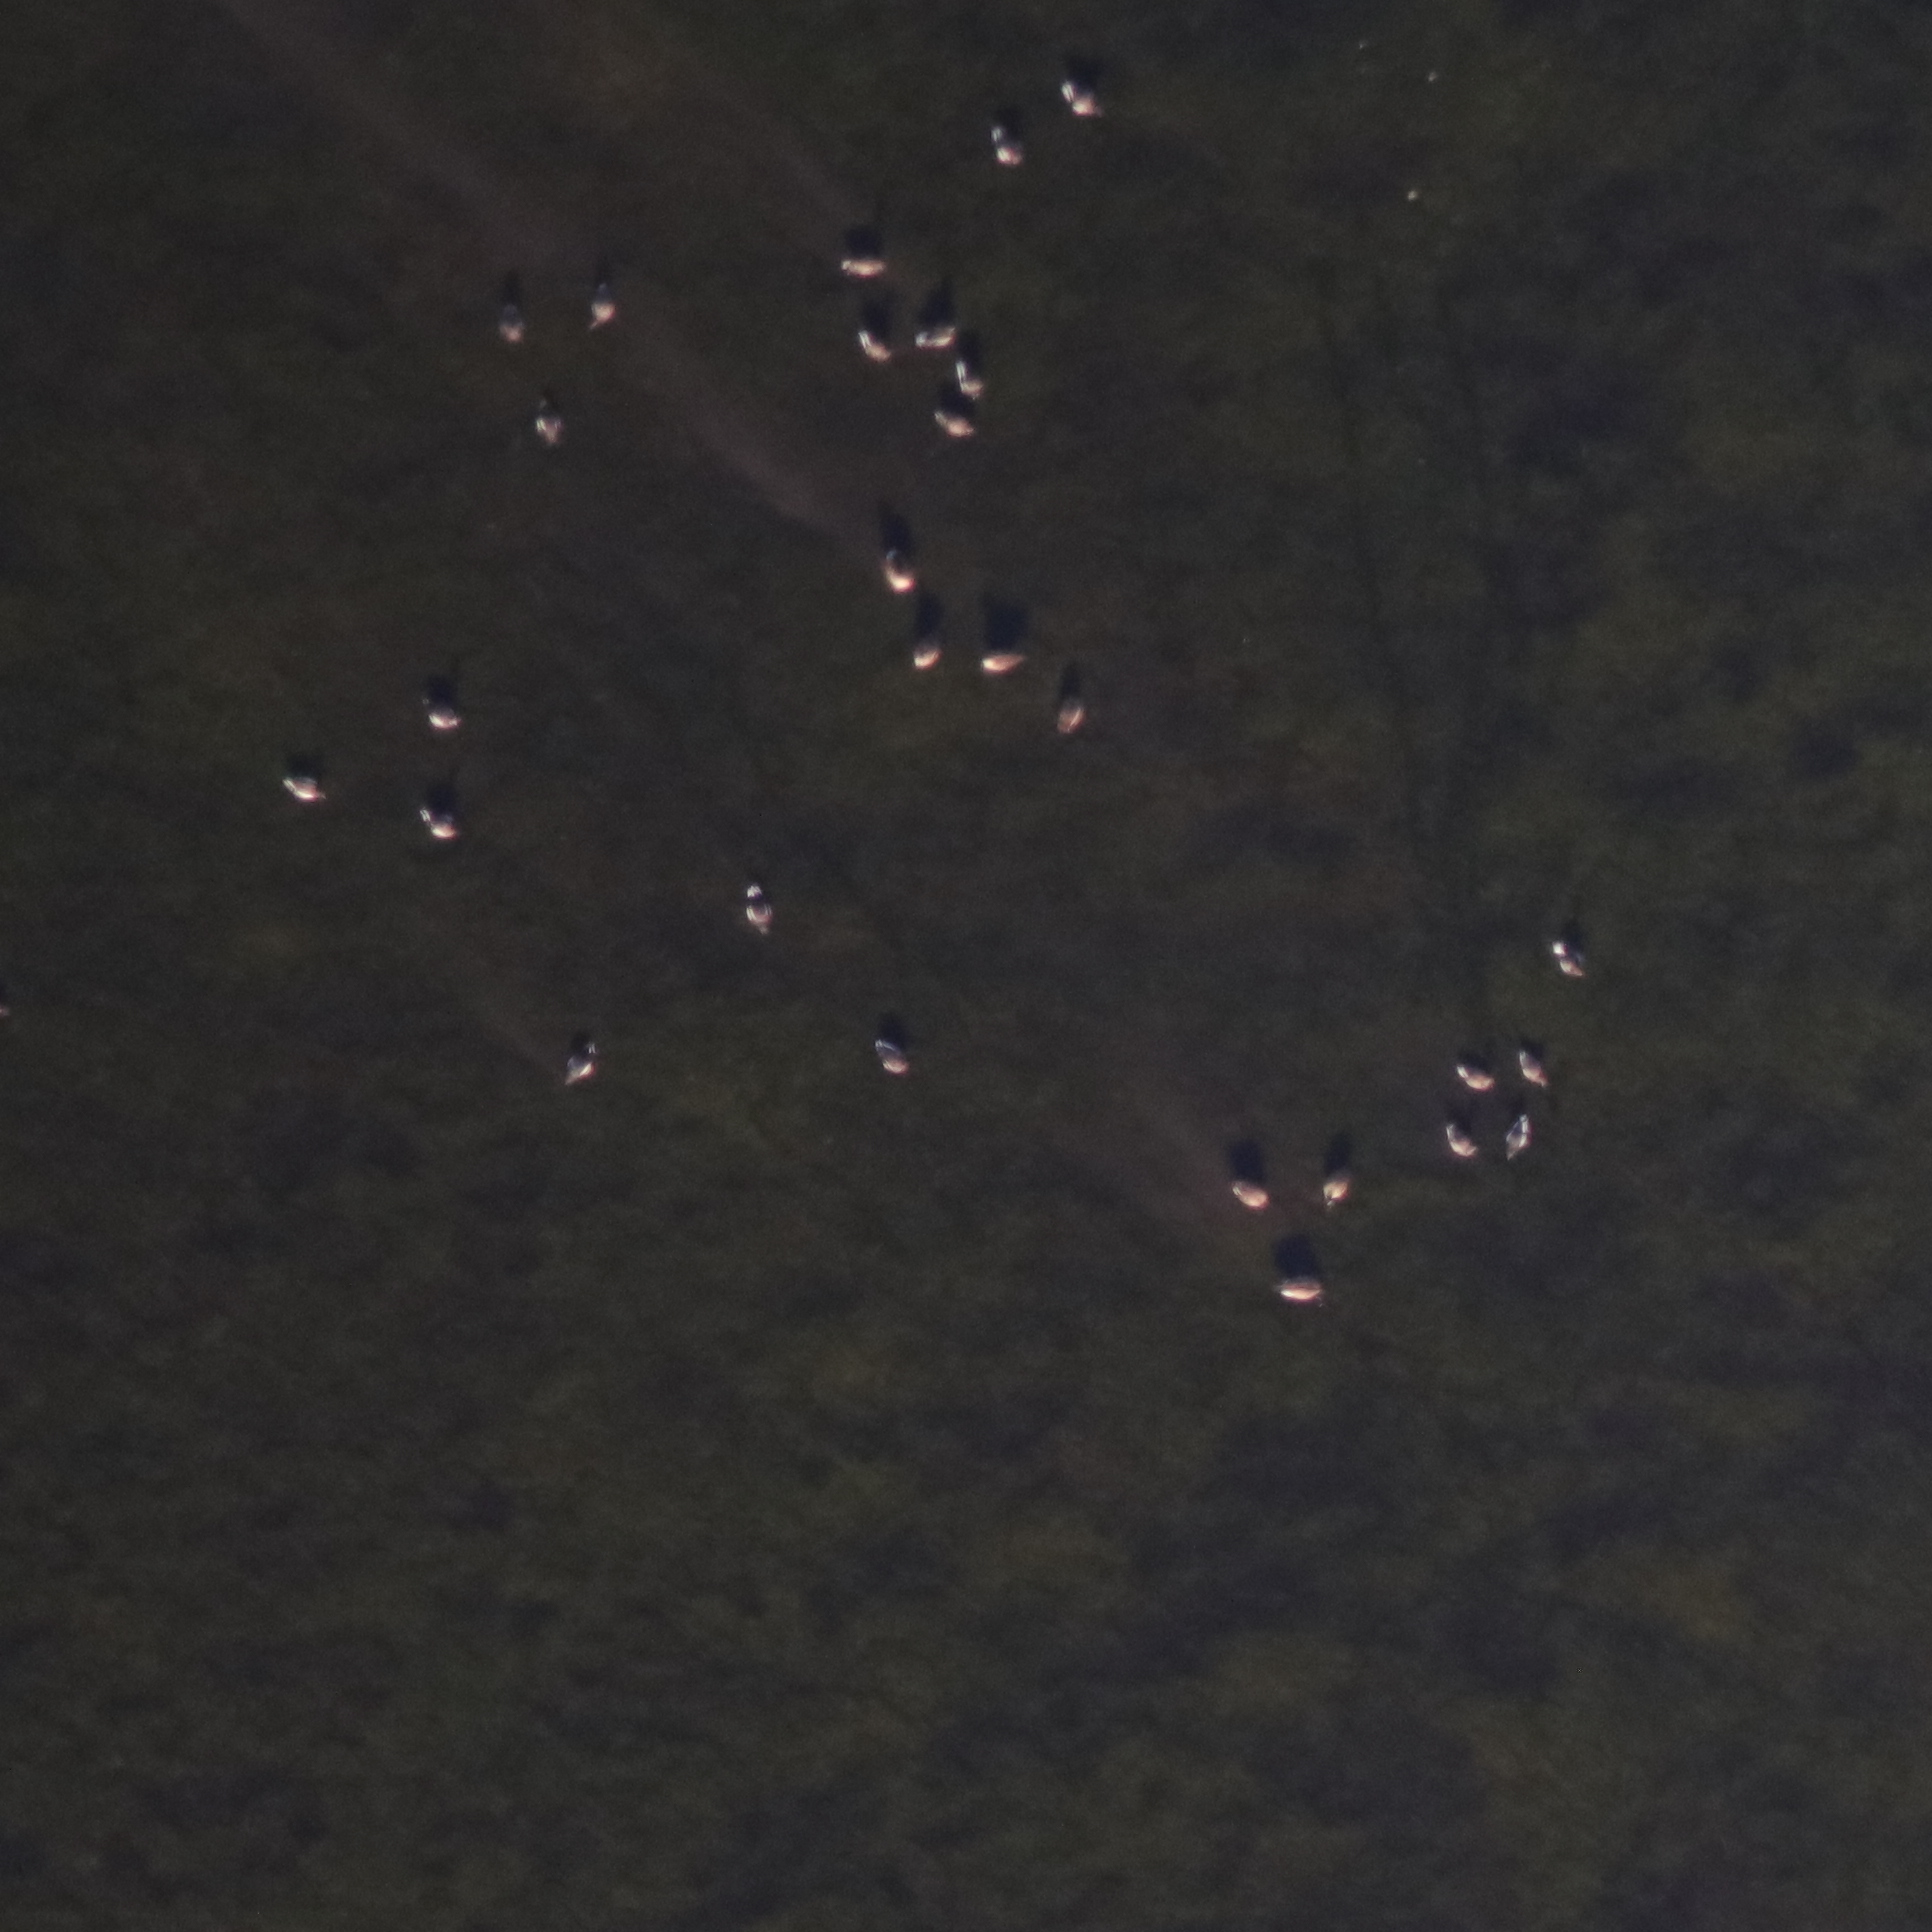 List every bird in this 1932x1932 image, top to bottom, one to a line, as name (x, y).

brant (1086, 91)
brant (1007, 150)
brant (864, 265)
brant (602, 307)
brant (506, 328)
brant (940, 336)
brant (871, 355)
brant (966, 376)
brant (542, 413)
brant (955, 421)
Canada goose (887, 576)
other bird (924, 647)
other bird (1001, 657)
other bird (1075, 713)
brant (438, 714)
brant (305, 786)
brant (443, 826)
brant (759, 918)
brant (1568, 959)
brant (893, 1053)
brant (579, 1064)
brant (1539, 1069)
brant (1480, 1079)
brant (1519, 1137)
brant (1457, 1140)
Canada goose (1342, 1182)
Canada goose (1251, 1191)
Canada goose (1302, 1284)